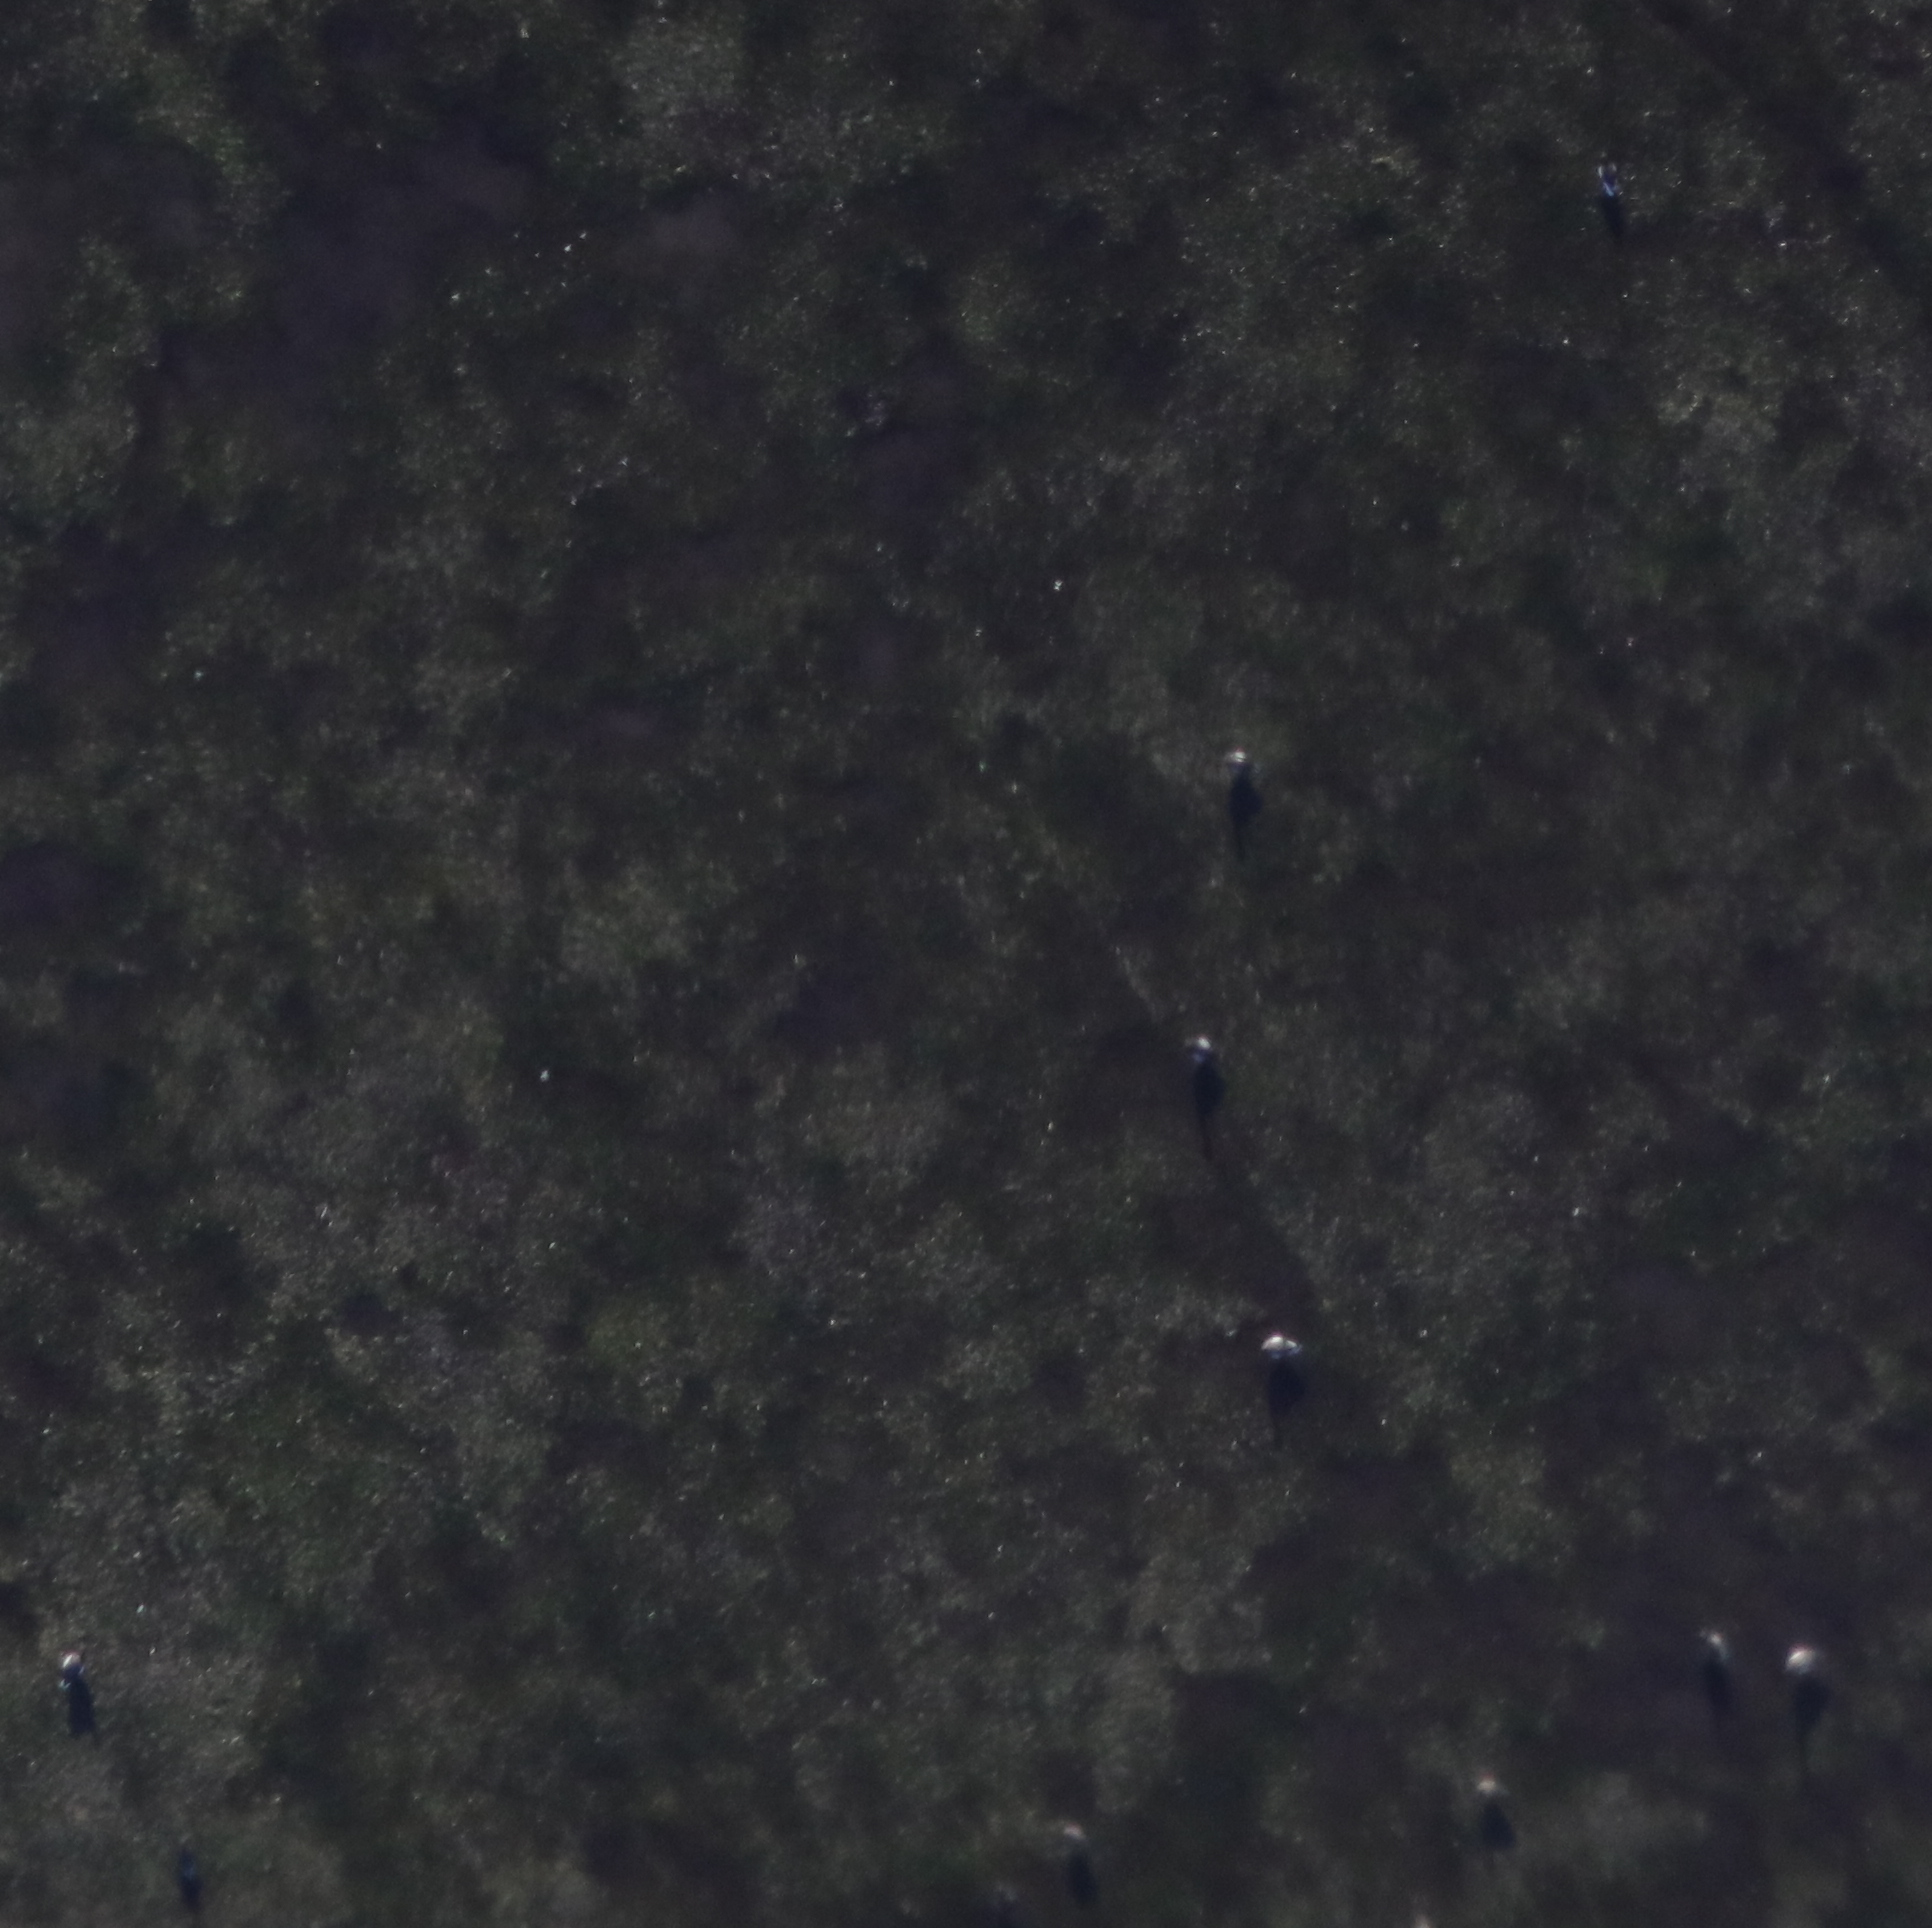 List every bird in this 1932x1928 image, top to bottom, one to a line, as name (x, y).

brant (1605, 170)
brant (1239, 765)
brant (1204, 1055)
brant (1281, 1340)
brant (1712, 1645)
brant (1807, 1659)
brant (76, 1668)
brant (1492, 1792)
brant (1080, 1836)
brant (189, 1869)